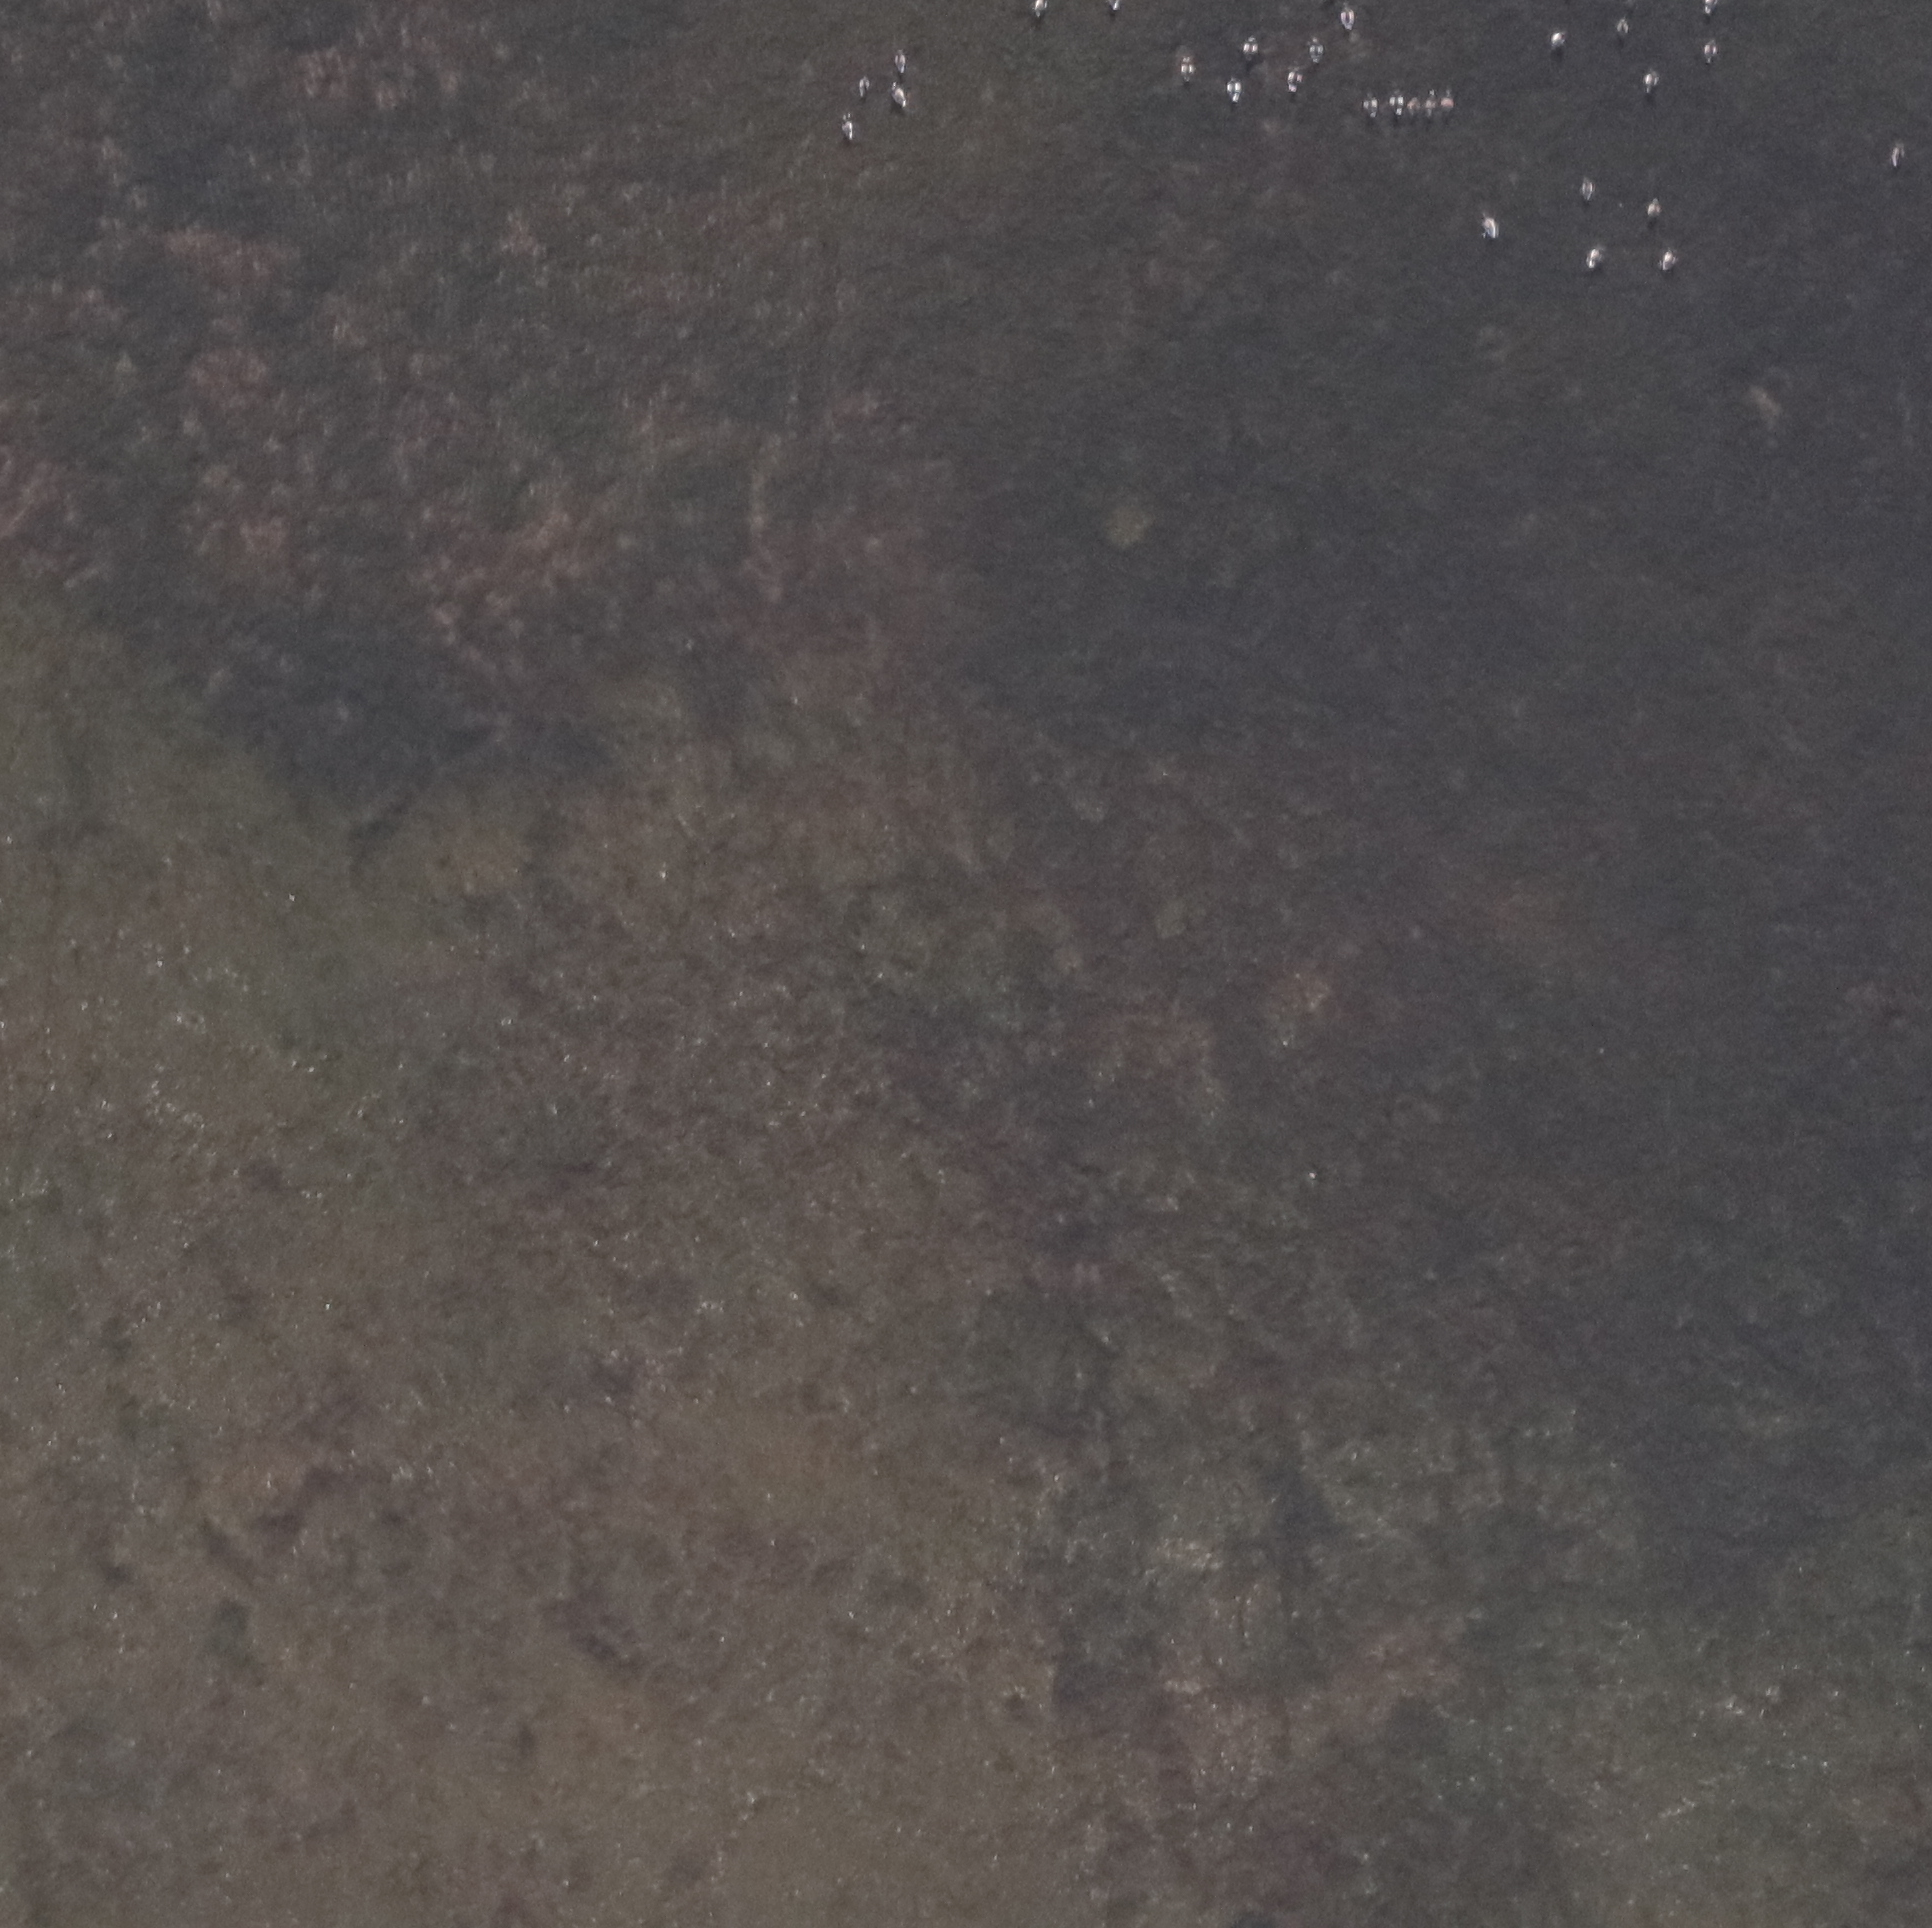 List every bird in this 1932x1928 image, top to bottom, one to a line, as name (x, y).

brant (1114, 1)
brant (1045, 6)
brant (1340, 17)
brant (1621, 24)
brant (1564, 39)
brant (1324, 42)
brant (1711, 47)
brant (1261, 53)
brant (894, 59)
brant (1193, 67)
brant (1653, 77)
brant (868, 83)
brant (1297, 85)
brant (1237, 98)
brant (899, 99)
brant (1365, 108)
brant (1456, 108)
brant (1396, 109)
brant (1418, 109)
brant (1437, 110)
brant (854, 128)
brant (1896, 159)
brant (1592, 185)
brant (1659, 219)
brant (1491, 228)
brant (1602, 253)
brant (1678, 258)